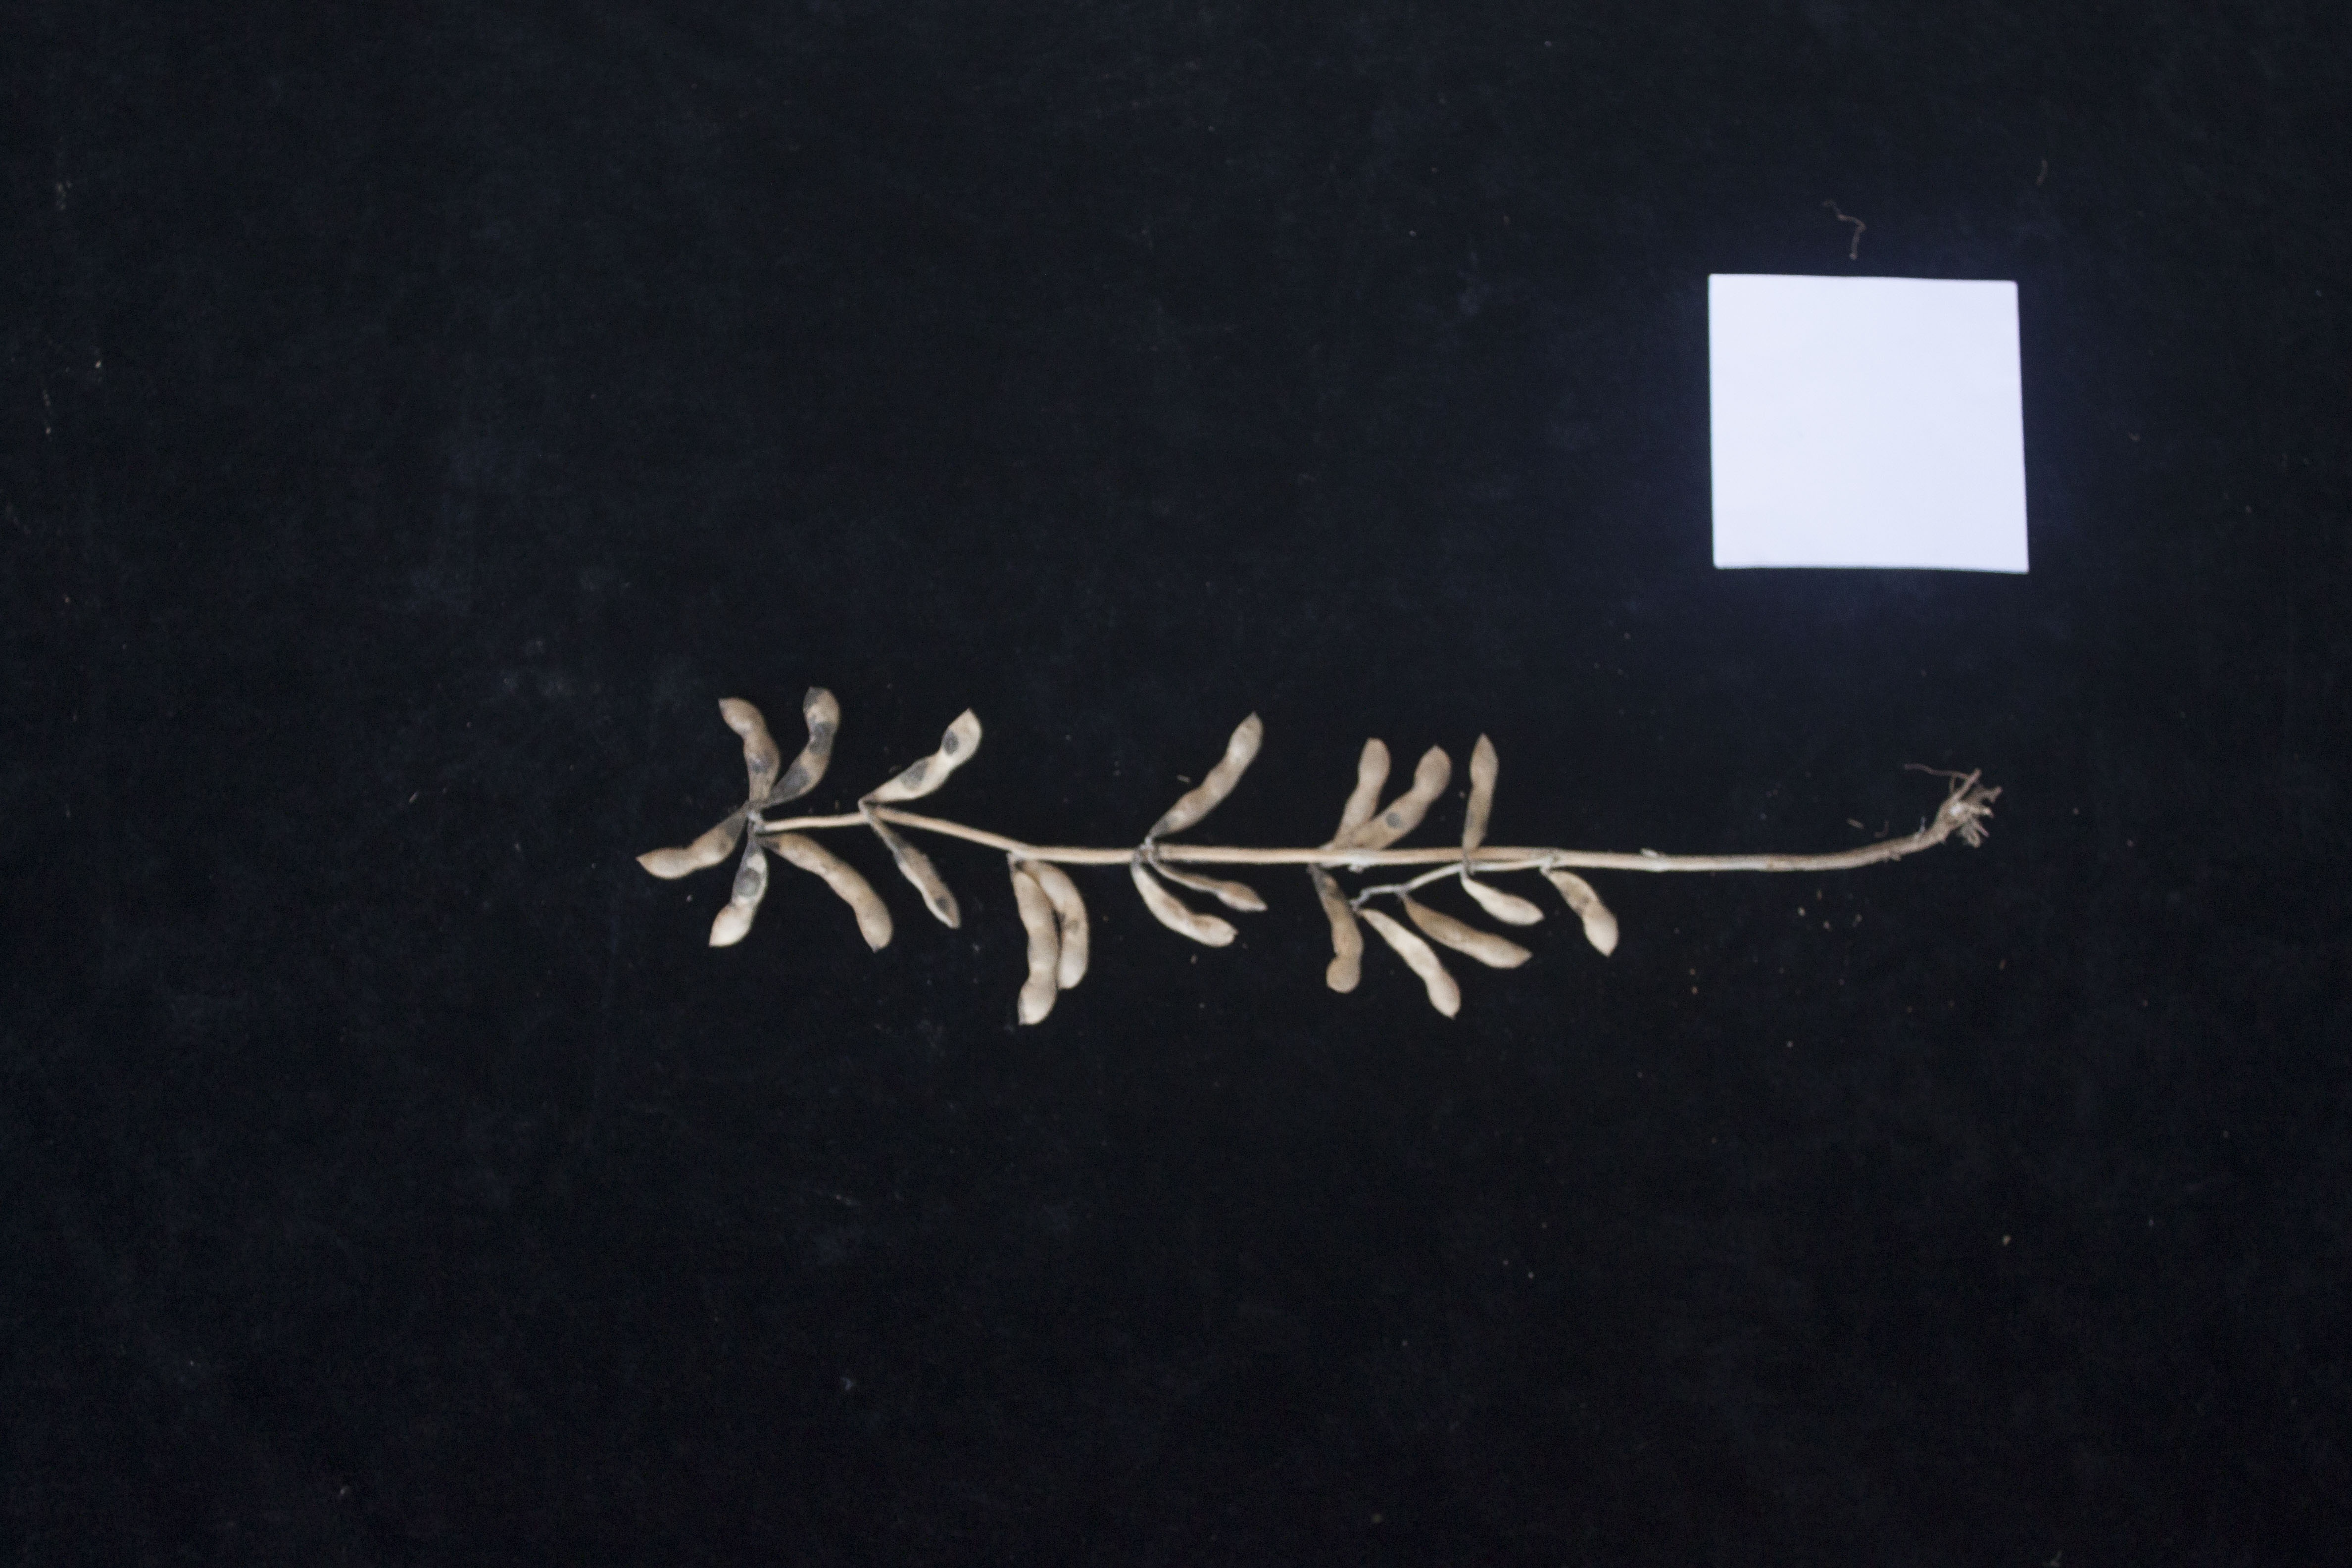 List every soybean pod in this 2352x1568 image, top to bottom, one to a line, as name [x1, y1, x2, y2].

soybean pod [752, 690, 837, 809]
soybean pod [718, 699, 778, 815]
soybean pod [862, 711, 979, 802]
soybean pod [1147, 715, 1262, 840]
soybean pod [1464, 735, 1498, 852]
soybean pod [1334, 740, 1388, 846]
soybean pod [1339, 745, 1452, 849]
soybean pod [863, 805, 959, 929]
soybean pod [637, 810, 744, 880]
soybean pod [709, 831, 768, 947]
soybean pod [756, 834, 890, 950]
soybean pod [1149, 856, 1266, 913]
soybean pod [1132, 862, 1236, 946]
soybean pod [1018, 863, 1088, 989]
soybean pod [1312, 867, 1361, 993]
soybean pod [1012, 869, 1058, 1026]
soybean pod [1546, 873, 1617, 956]
soybean pod [1461, 873, 1544, 926]
soybean pod [1403, 893, 1531, 967]
soybean pod [1360, 912, 1460, 1018]